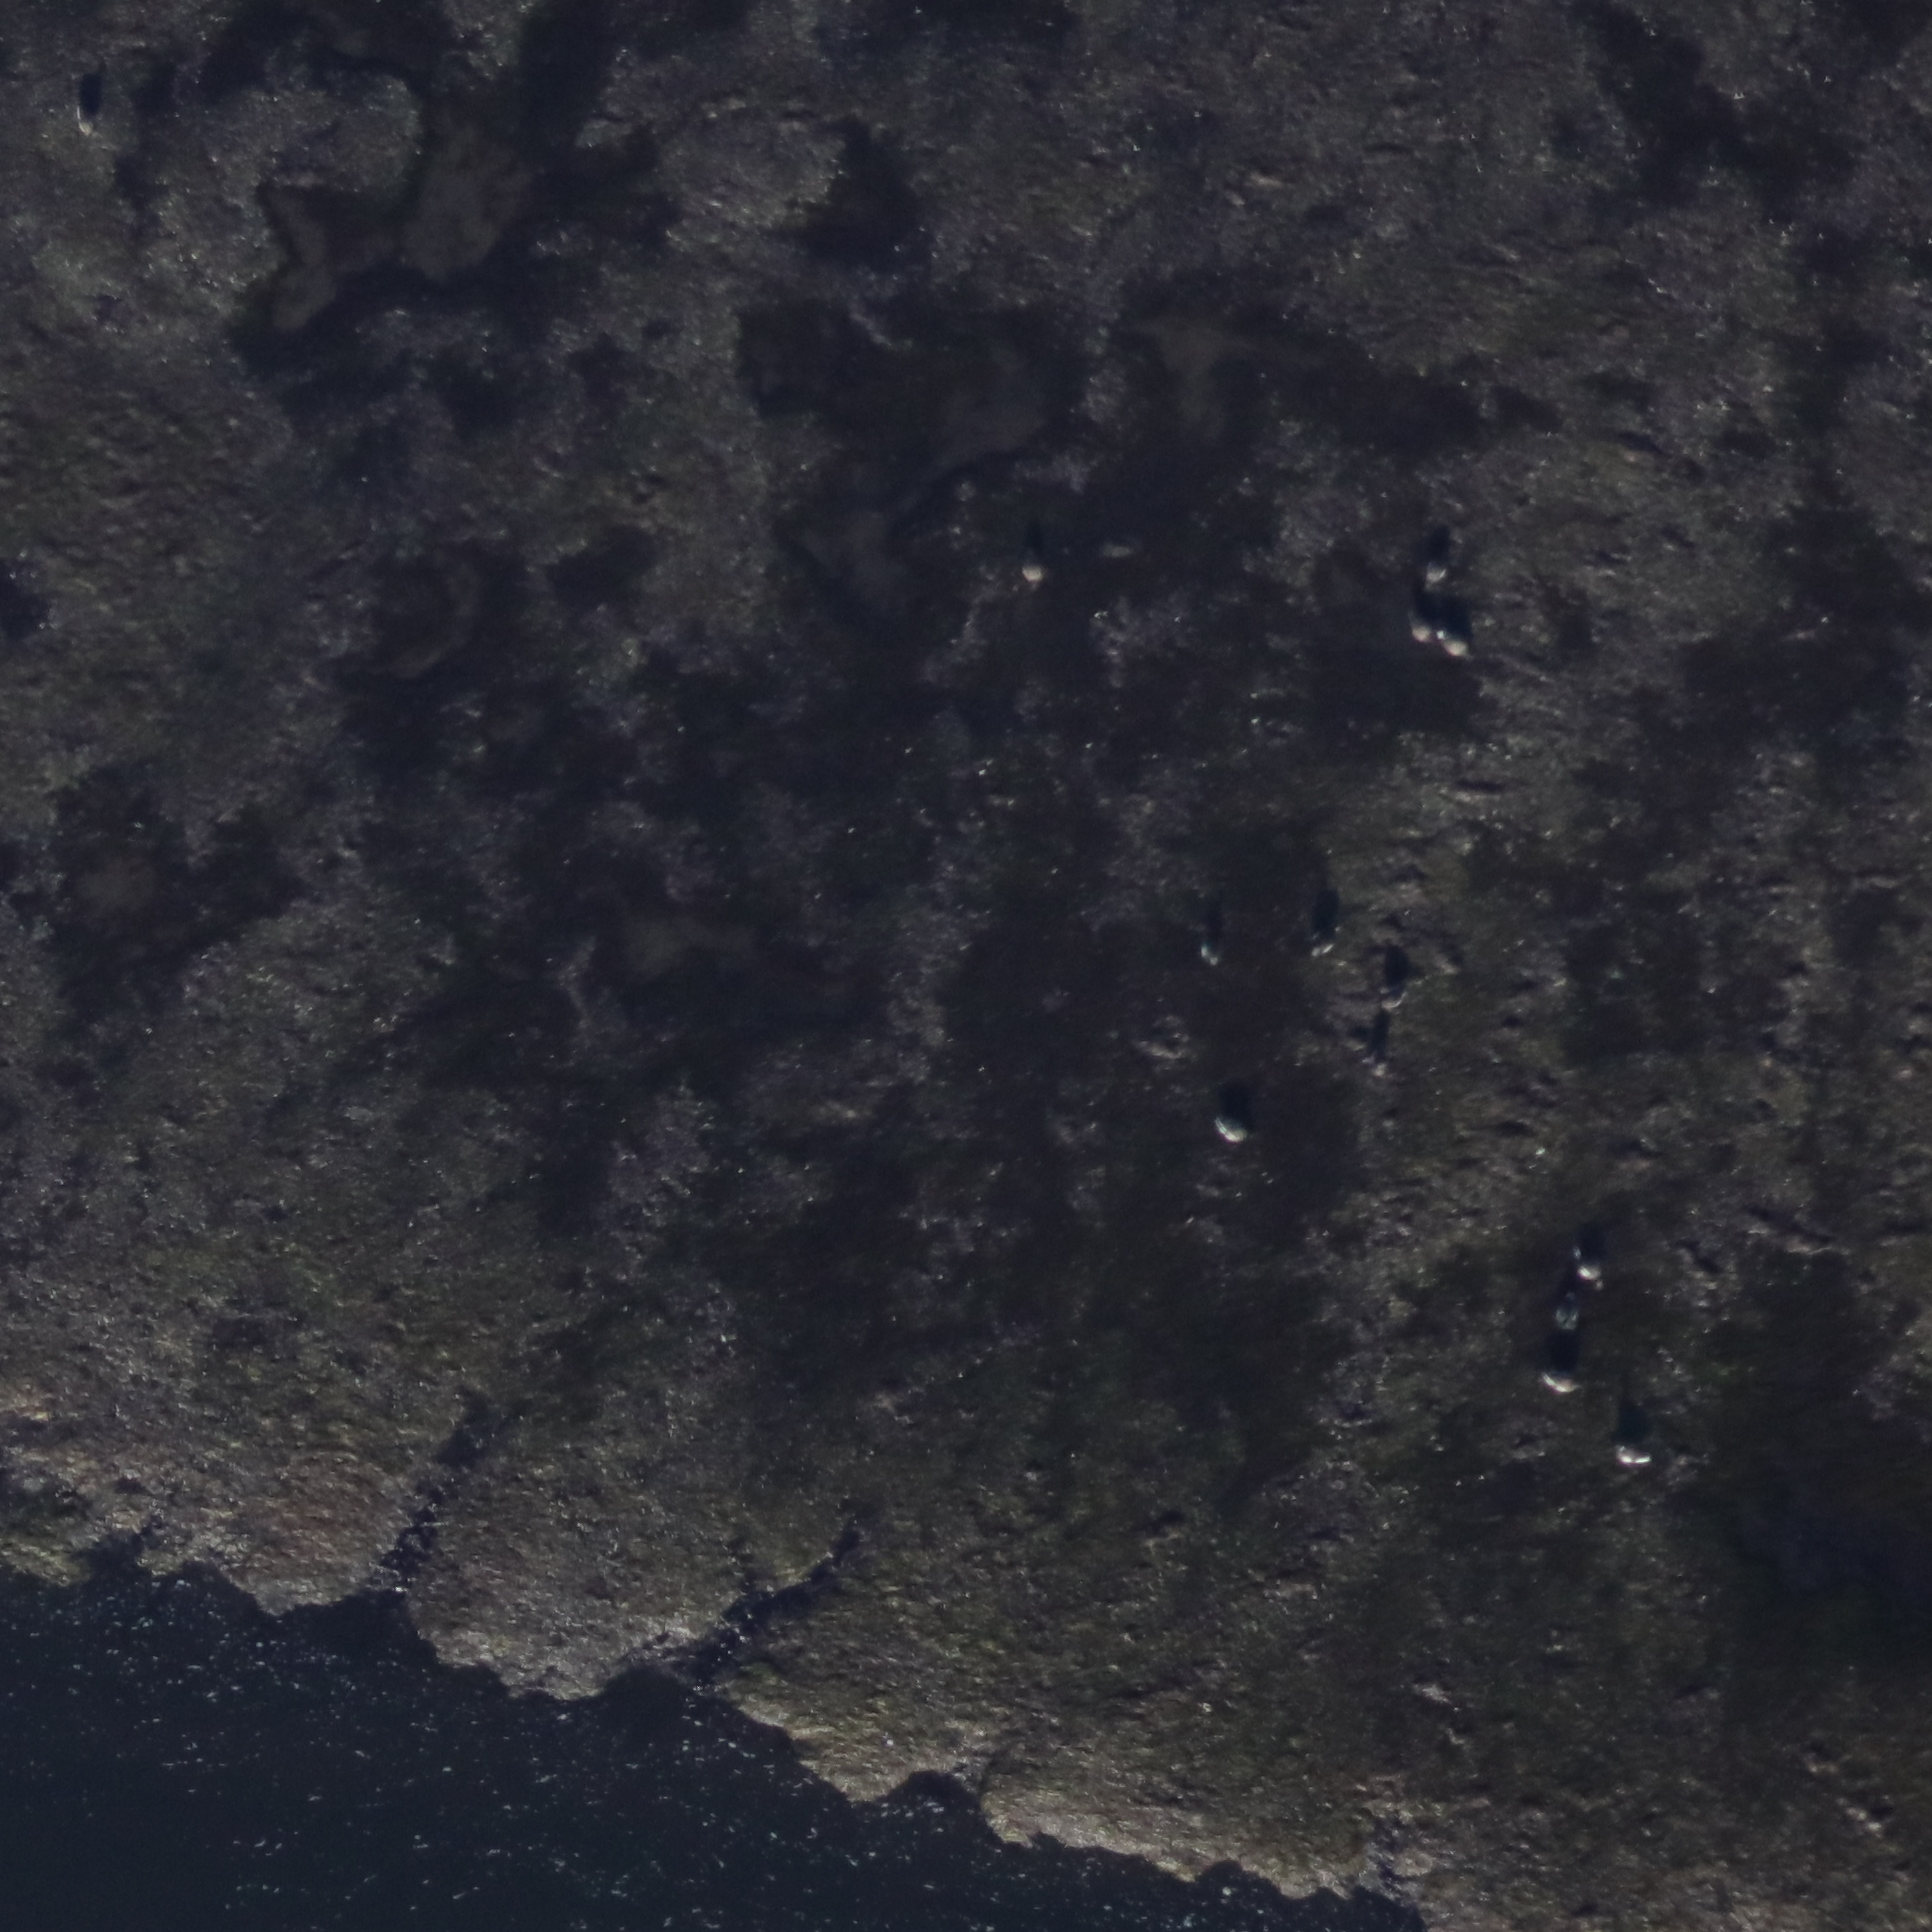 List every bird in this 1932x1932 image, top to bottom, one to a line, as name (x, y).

brant (86, 123)
brant (1433, 571)
brant (1417, 622)
brant (1456, 646)
brant (1318, 942)
brant (1212, 951)
brant (1394, 994)
brant (1373, 1060)
brant (1228, 1128)
brant (1592, 1270)
brant (1574, 1313)
brant (1564, 1380)
brant (1629, 1457)